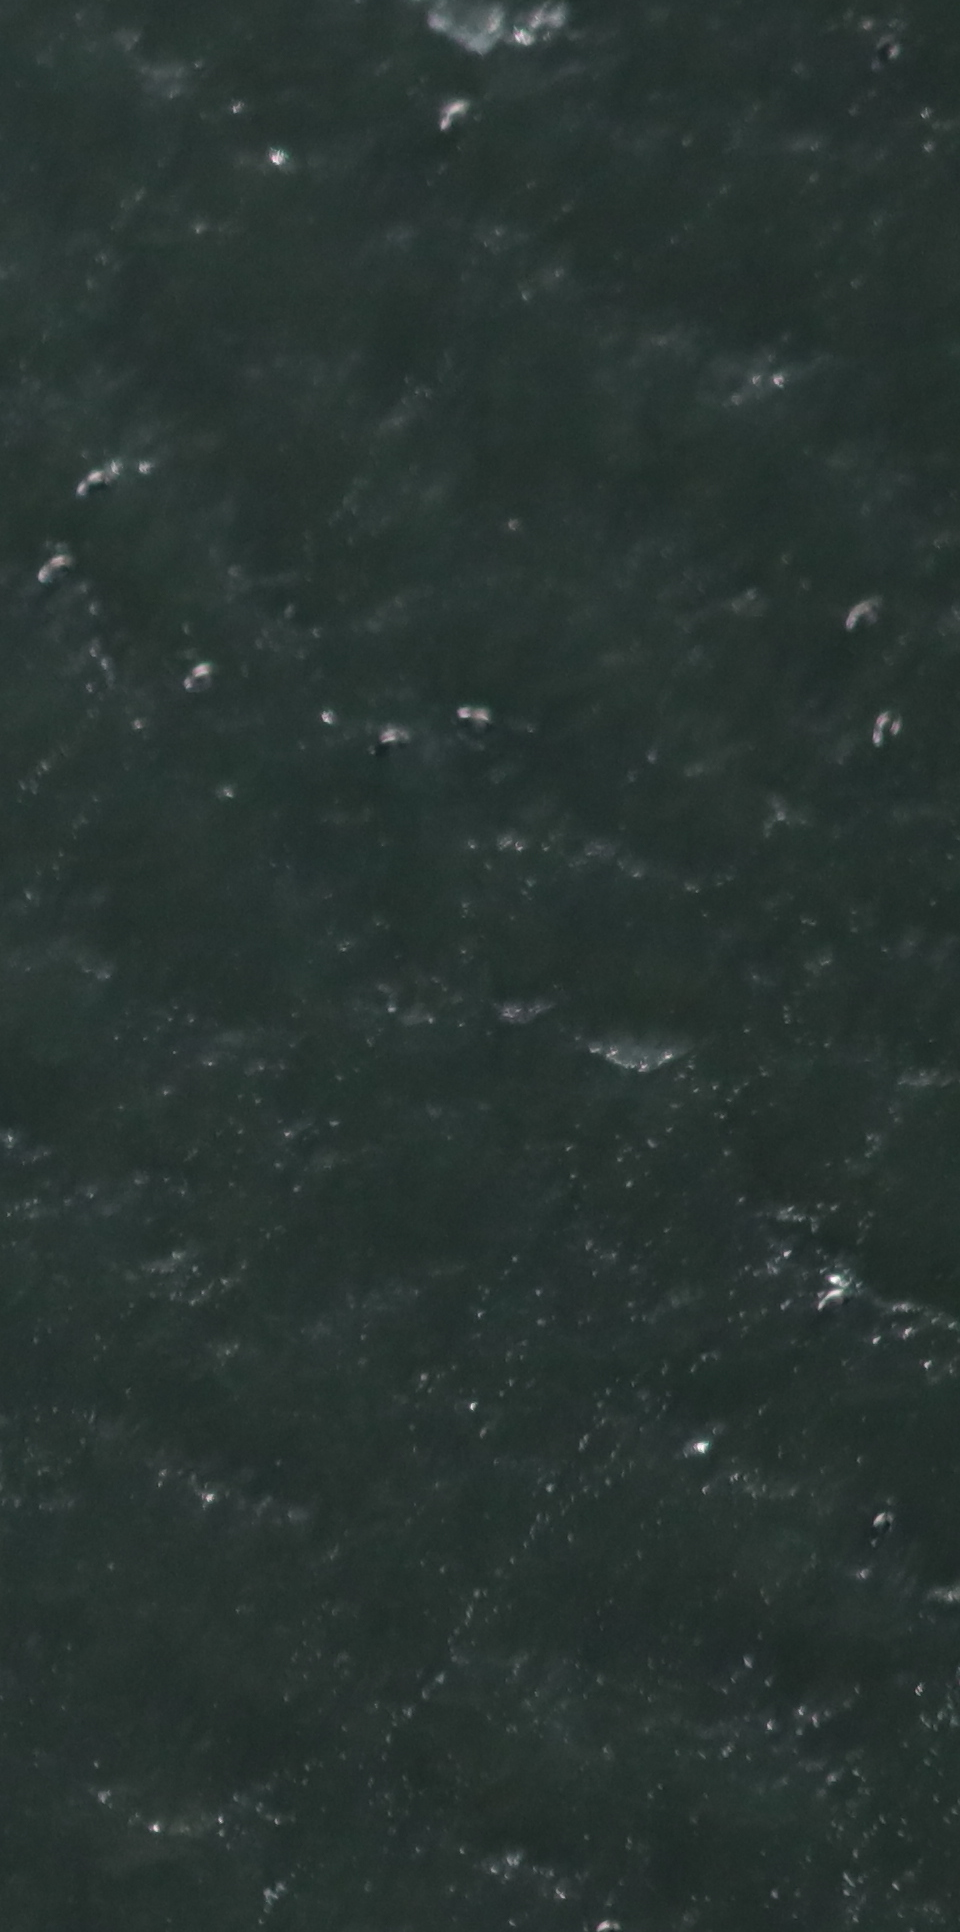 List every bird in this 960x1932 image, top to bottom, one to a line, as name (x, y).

brant (885, 52)
brant (454, 115)
brant (94, 485)
brant (56, 565)
brant (863, 617)
brant (199, 678)
brant (475, 724)
brant (885, 728)
brant (388, 747)
brant (882, 1524)